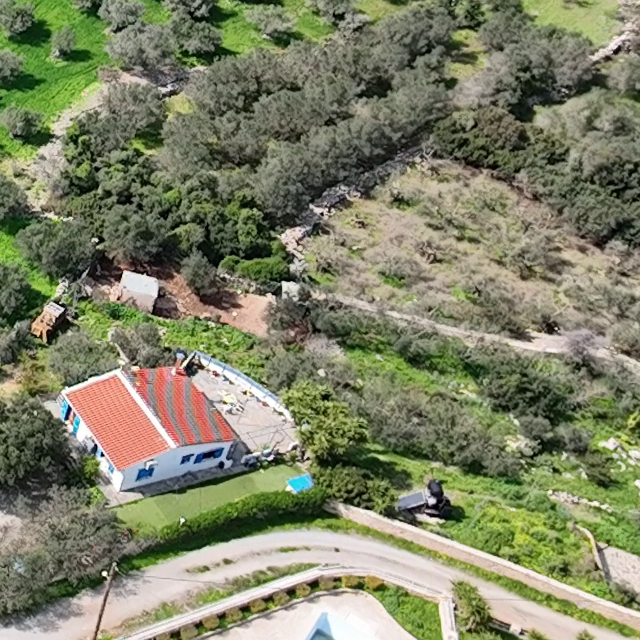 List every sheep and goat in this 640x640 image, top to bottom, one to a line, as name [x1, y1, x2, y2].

None